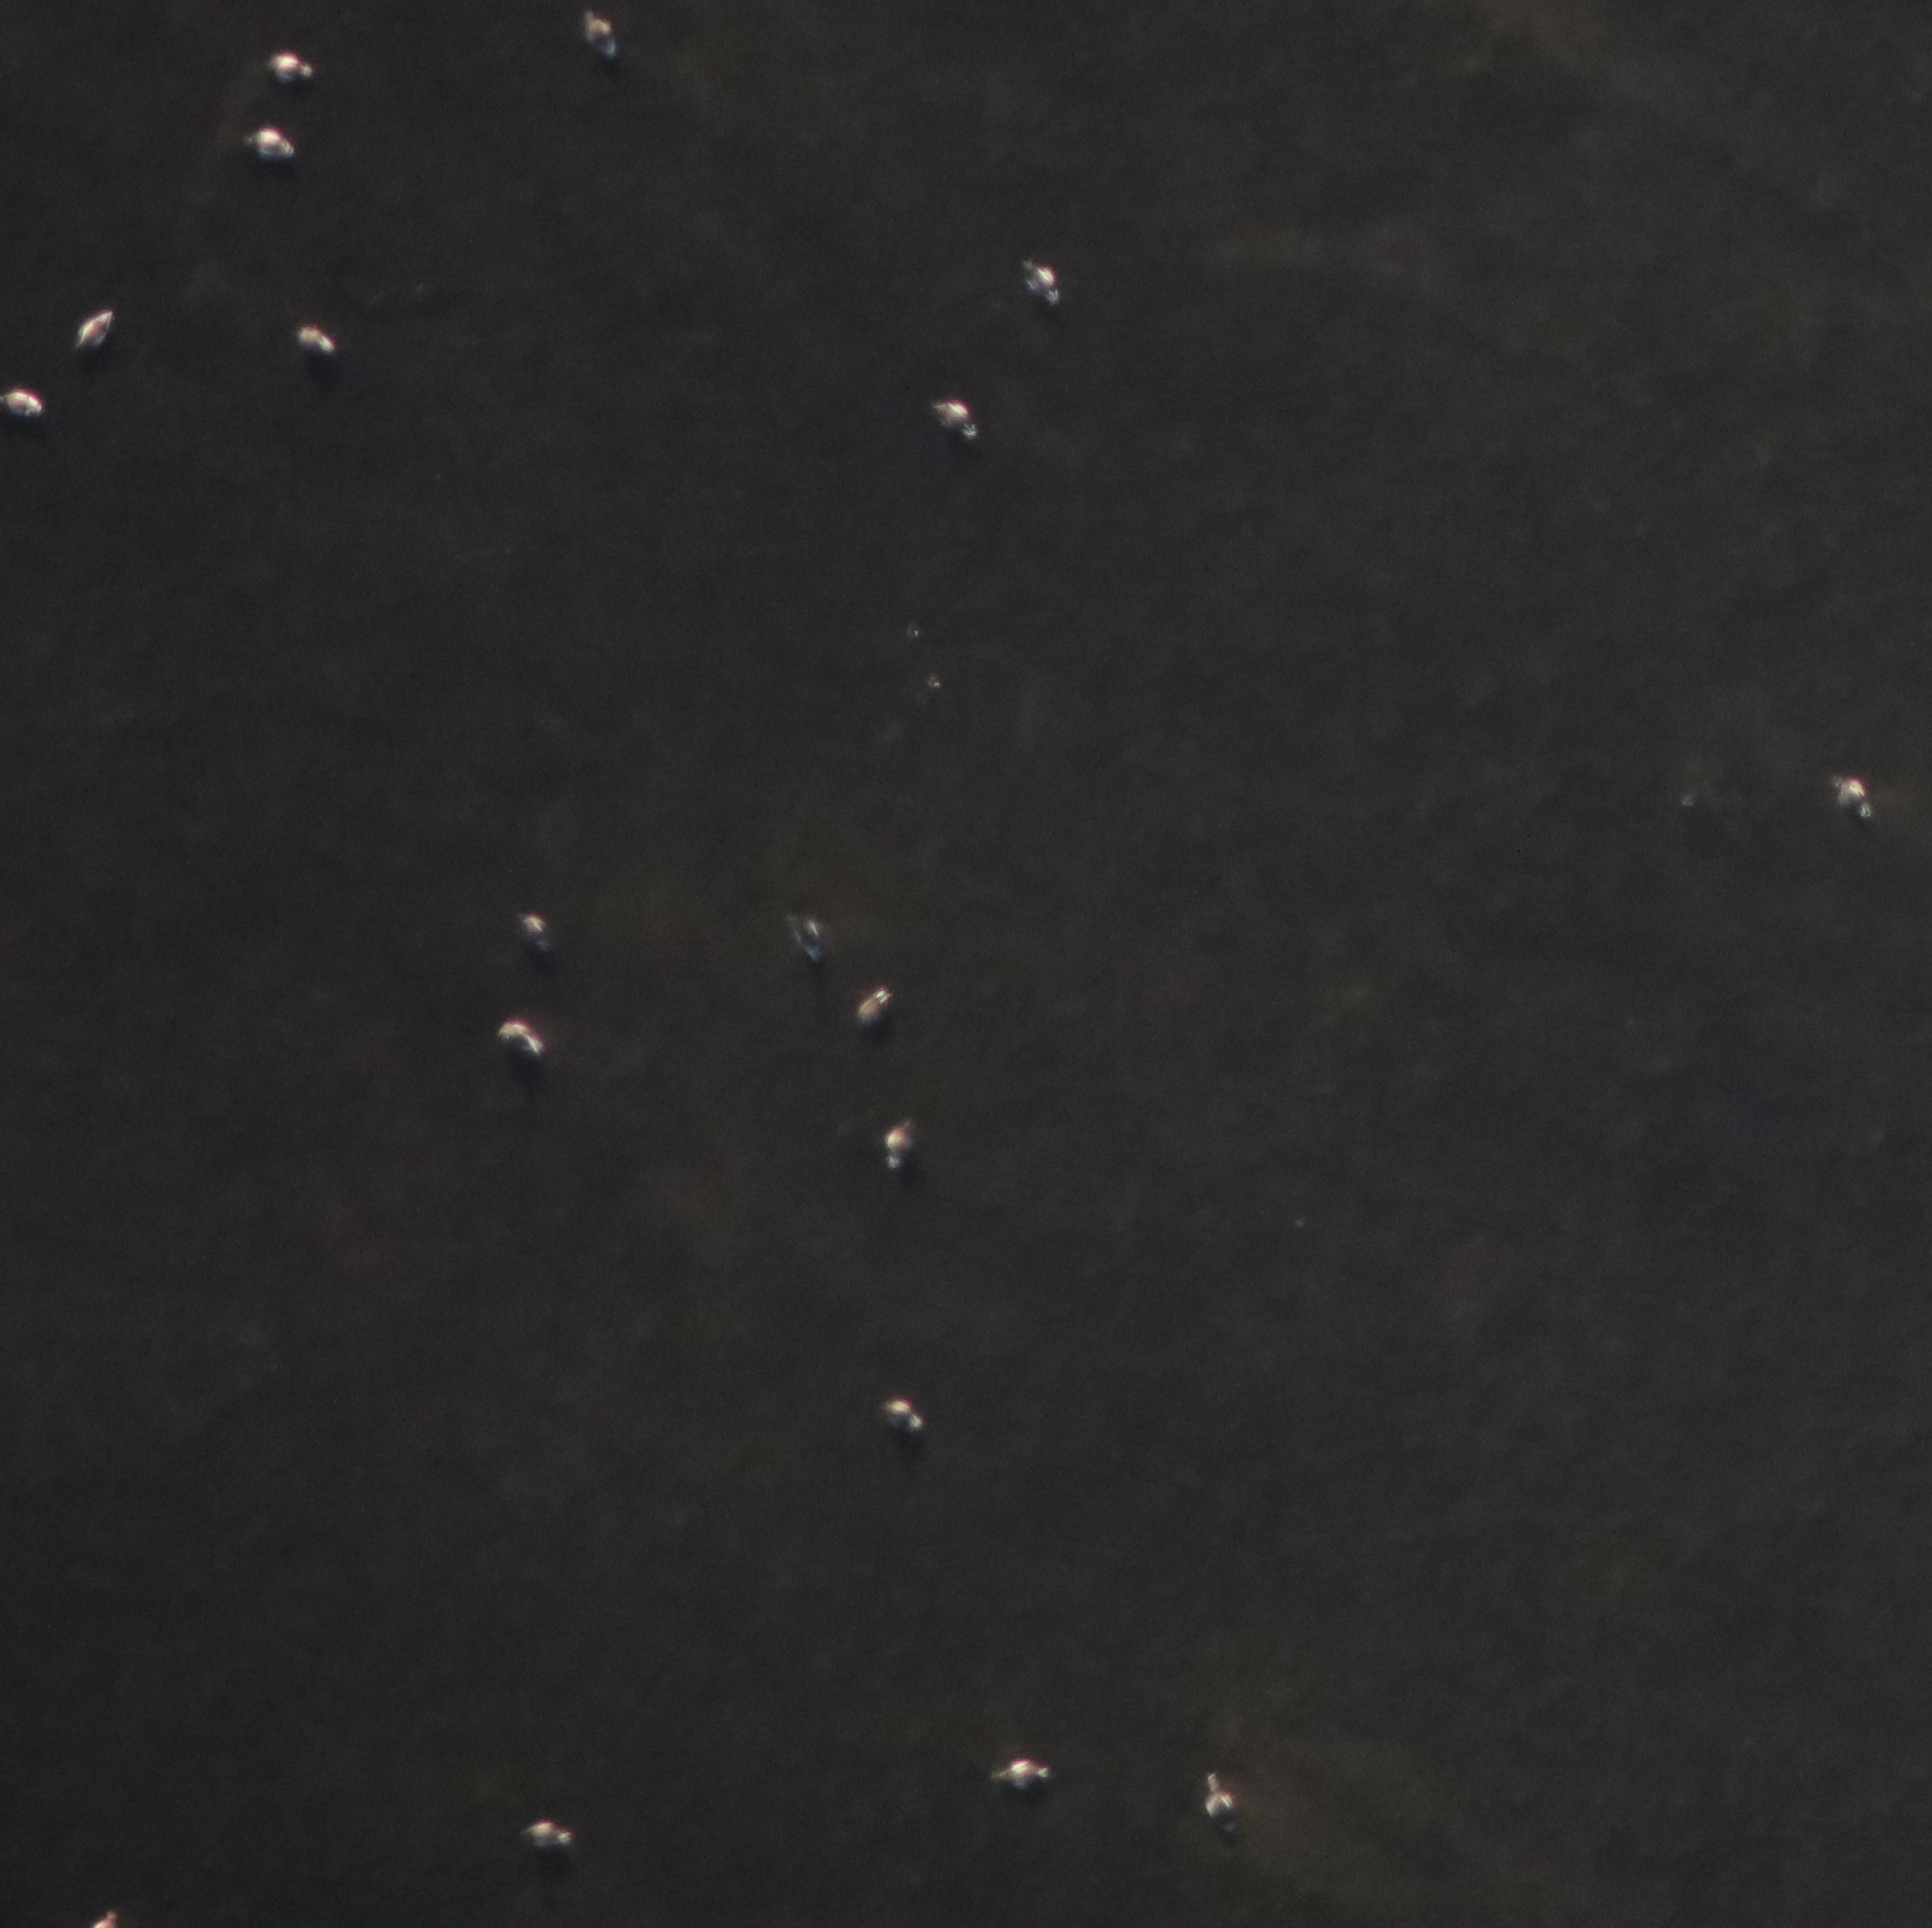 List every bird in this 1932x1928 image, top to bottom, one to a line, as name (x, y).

brant (601, 34)
brant (289, 69)
brant (274, 146)
brant (1042, 282)
brant (96, 333)
brant (320, 337)
brant (26, 400)
brant (954, 418)
brant (1861, 794)
brant (533, 928)
brant (810, 935)
brant (873, 1007)
brant (523, 1048)
brant (899, 1144)
brant (902, 1416)
brant (1020, 1773)
brant (1218, 1796)
brant (547, 1834)